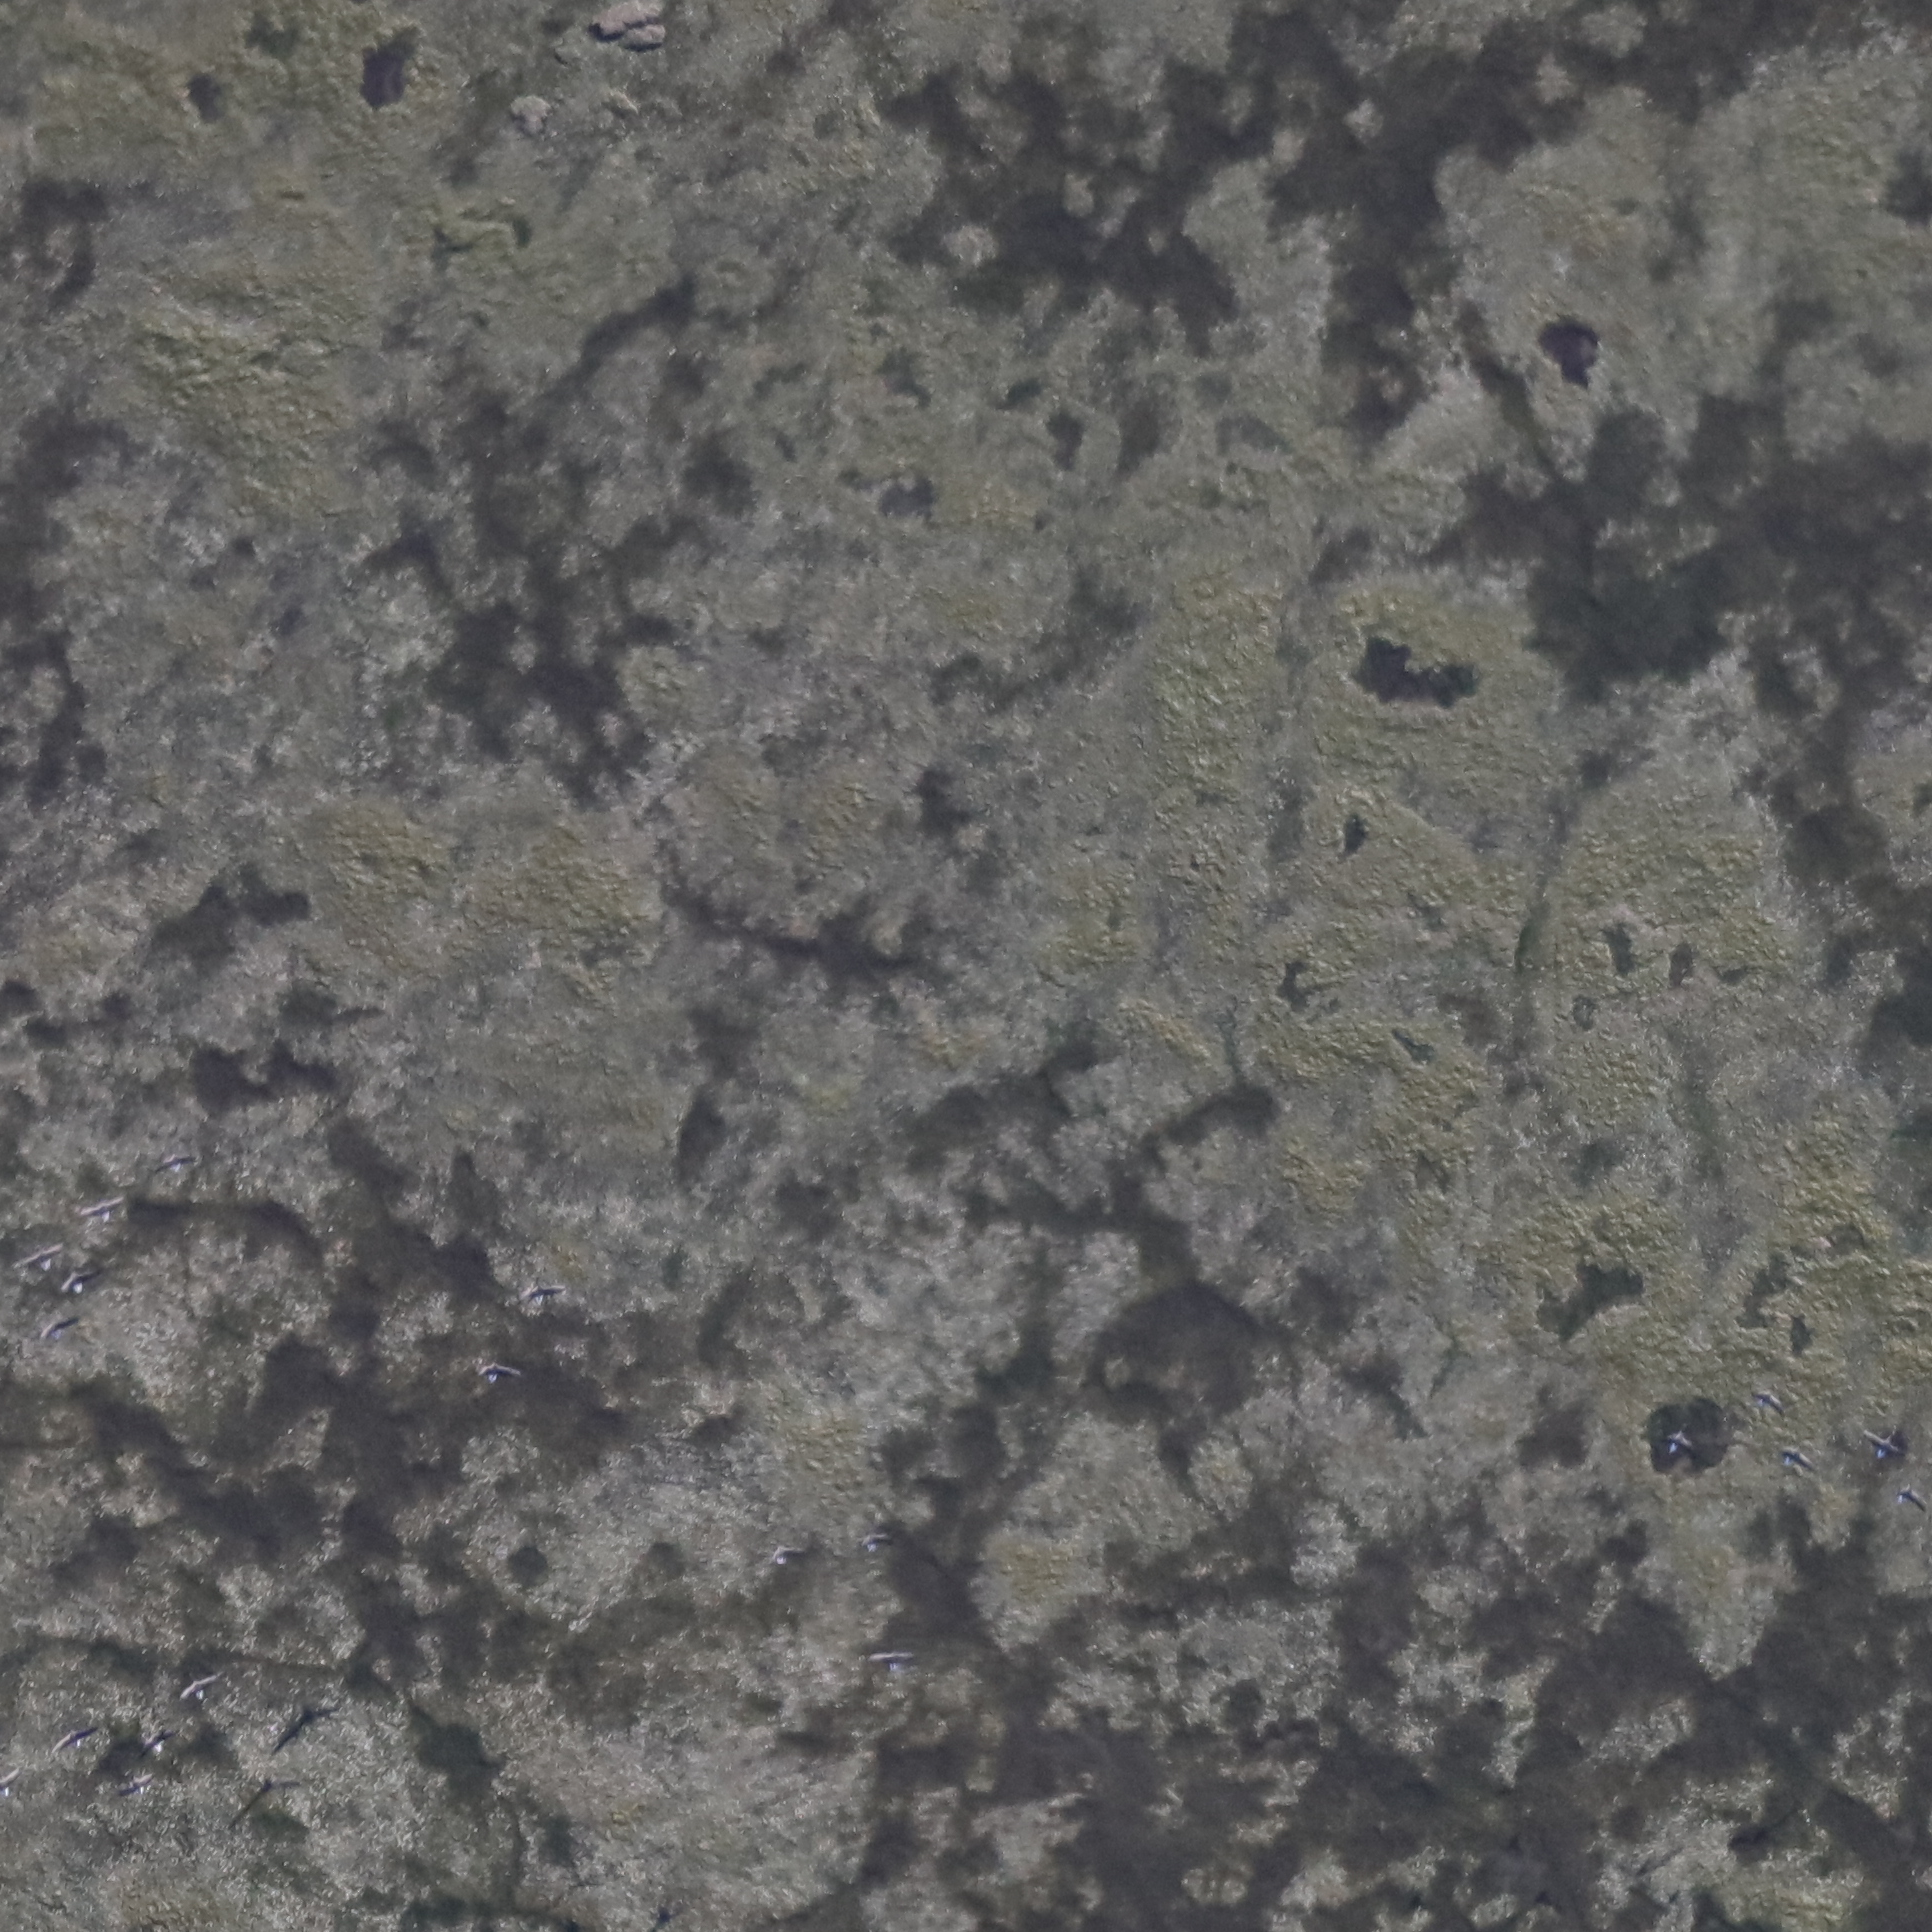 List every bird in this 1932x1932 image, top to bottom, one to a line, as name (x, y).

brant (170, 1165)
brant (98, 1208)
brant (43, 1260)
brant (79, 1278)
brant (536, 1291)
brant (60, 1328)
brant (495, 1371)
brant (1765, 1398)
brant (1893, 1443)
brant (1679, 1453)
brant (1800, 1464)
brant (1915, 1497)
brant (872, 1542)
brant (786, 1553)
brant (890, 1657)
brant (198, 1686)
brant (75, 1734)
brant (158, 1735)
brant (3, 1784)
brant (136, 1785)